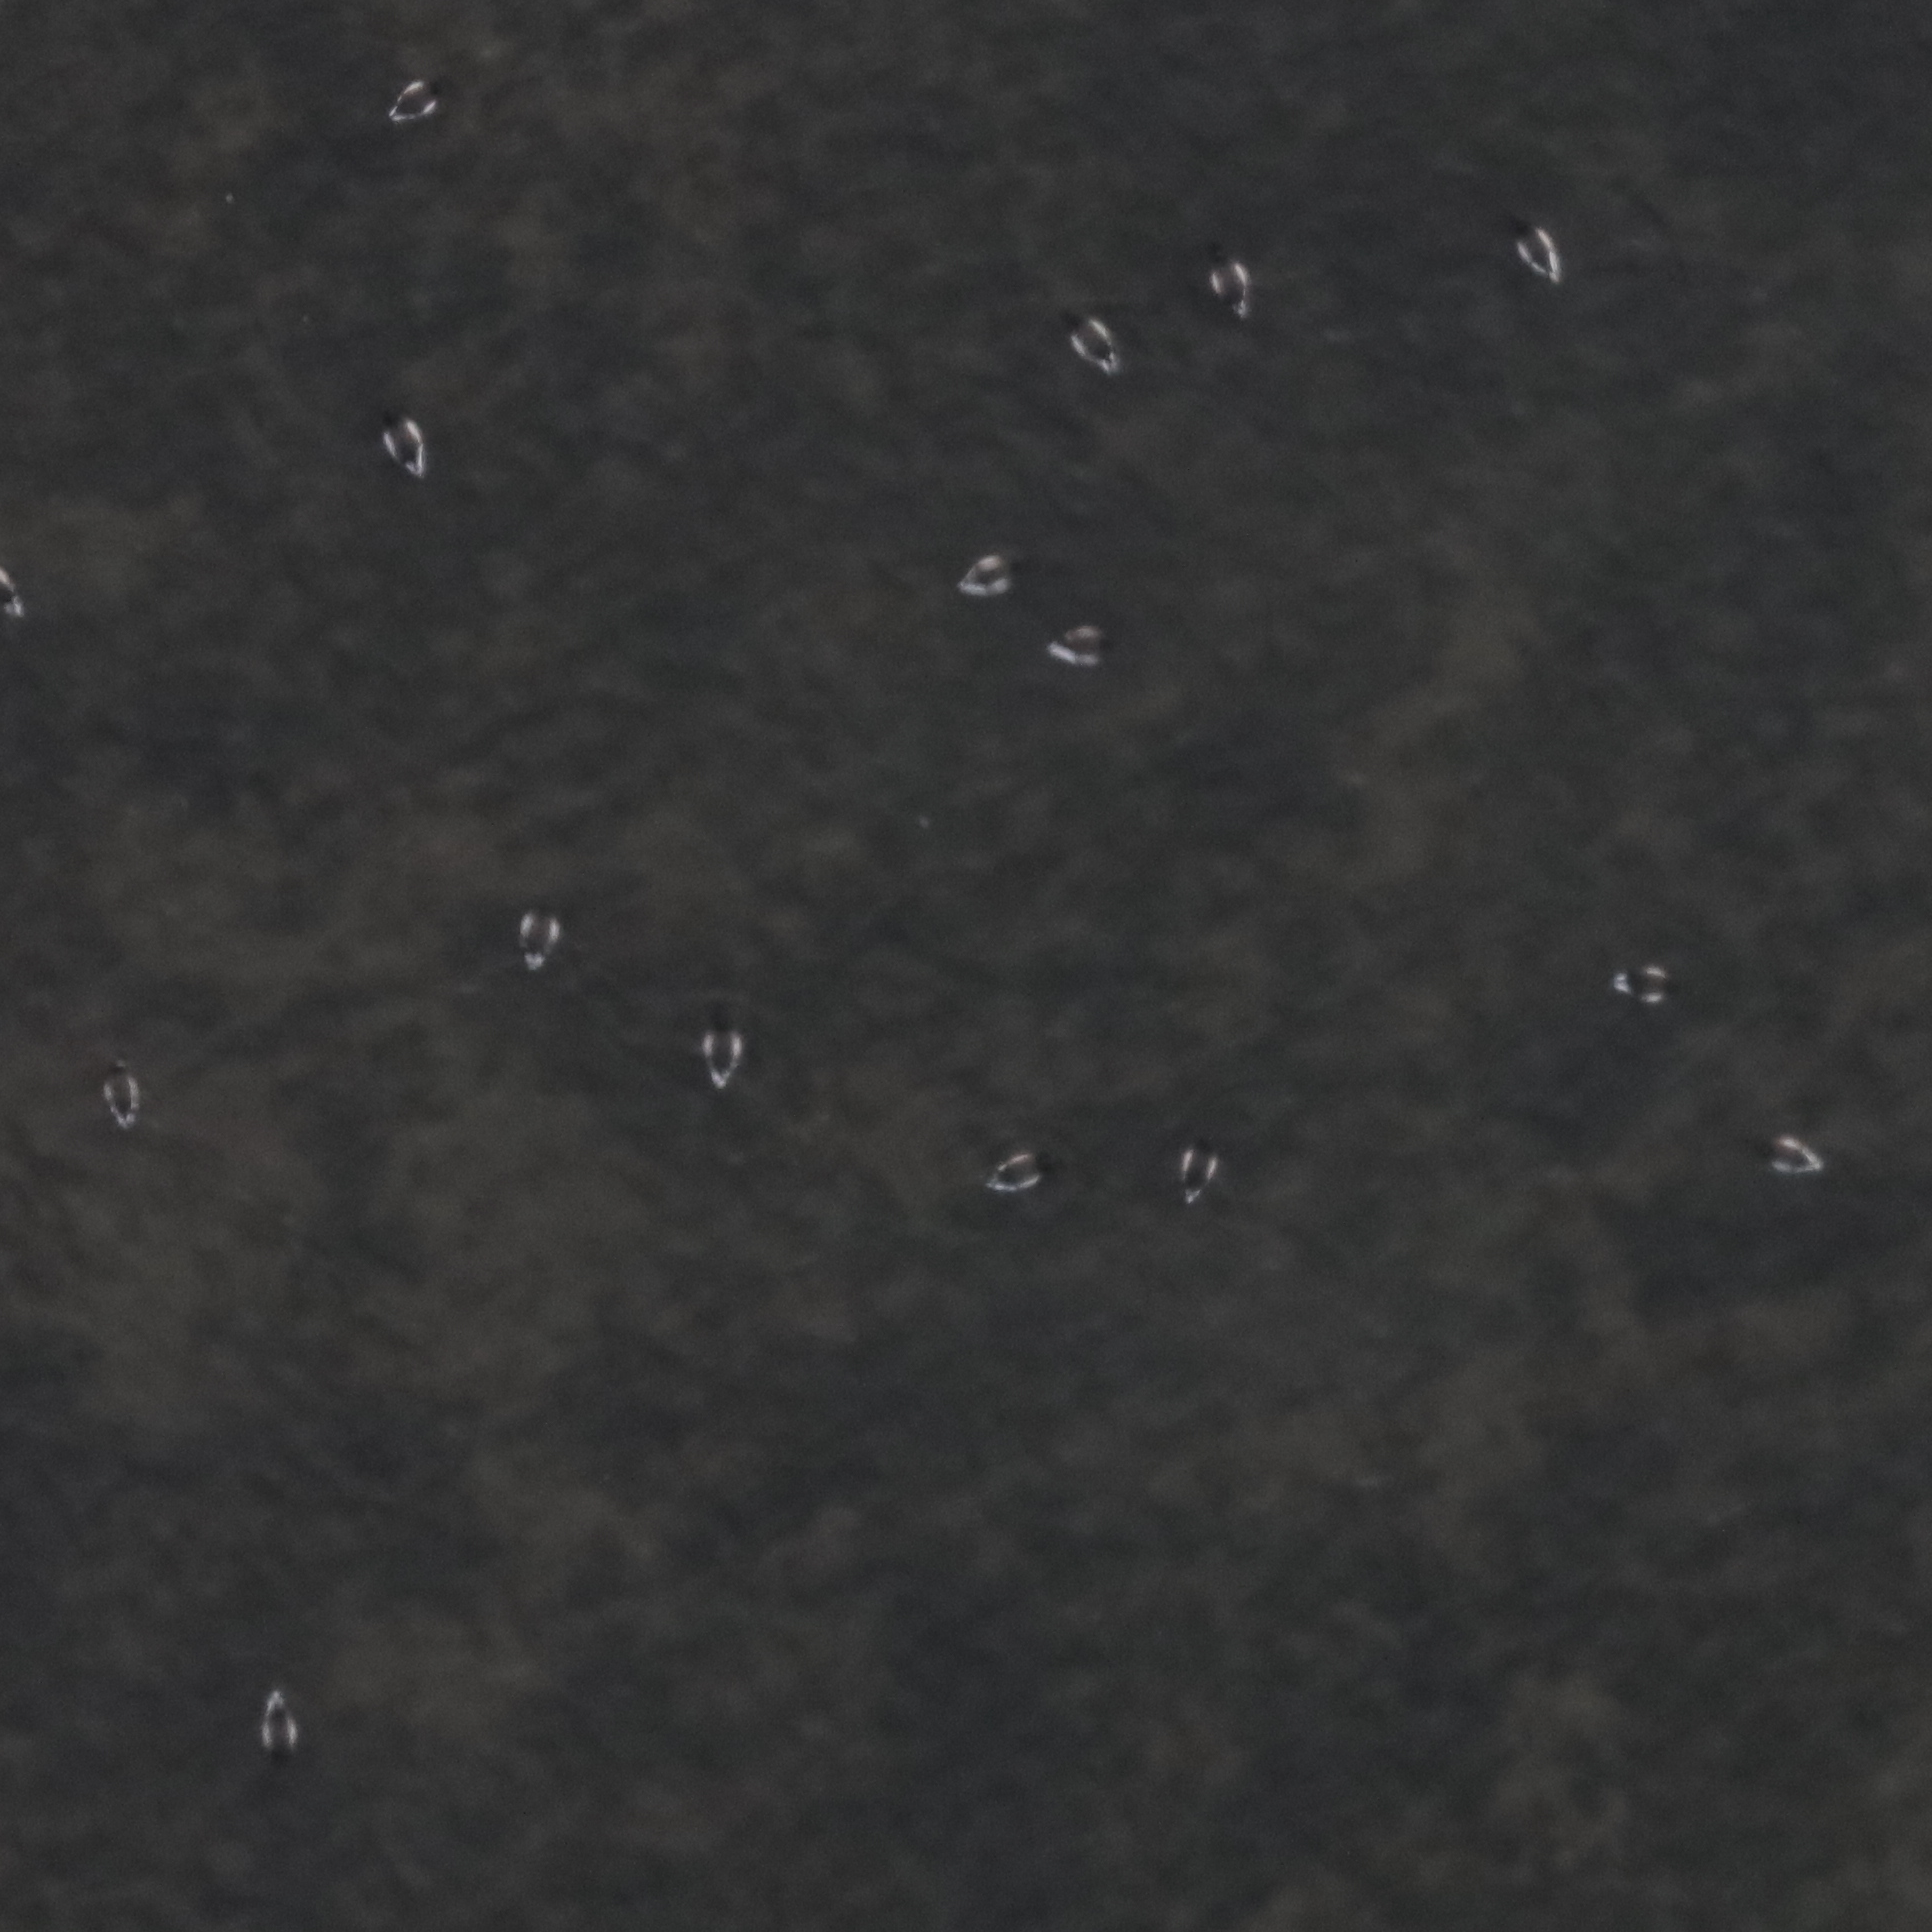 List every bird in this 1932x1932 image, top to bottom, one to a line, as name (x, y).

brant (416, 100)
brant (1537, 250)
brant (1231, 283)
brant (1094, 342)
brant (403, 445)
brant (990, 575)
brant (1082, 645)
brant (539, 935)
brant (1648, 985)
brant (721, 1052)
brant (120, 1094)
brant (1791, 1155)
brant (1200, 1171)
brant (1020, 1173)
brant (279, 1730)